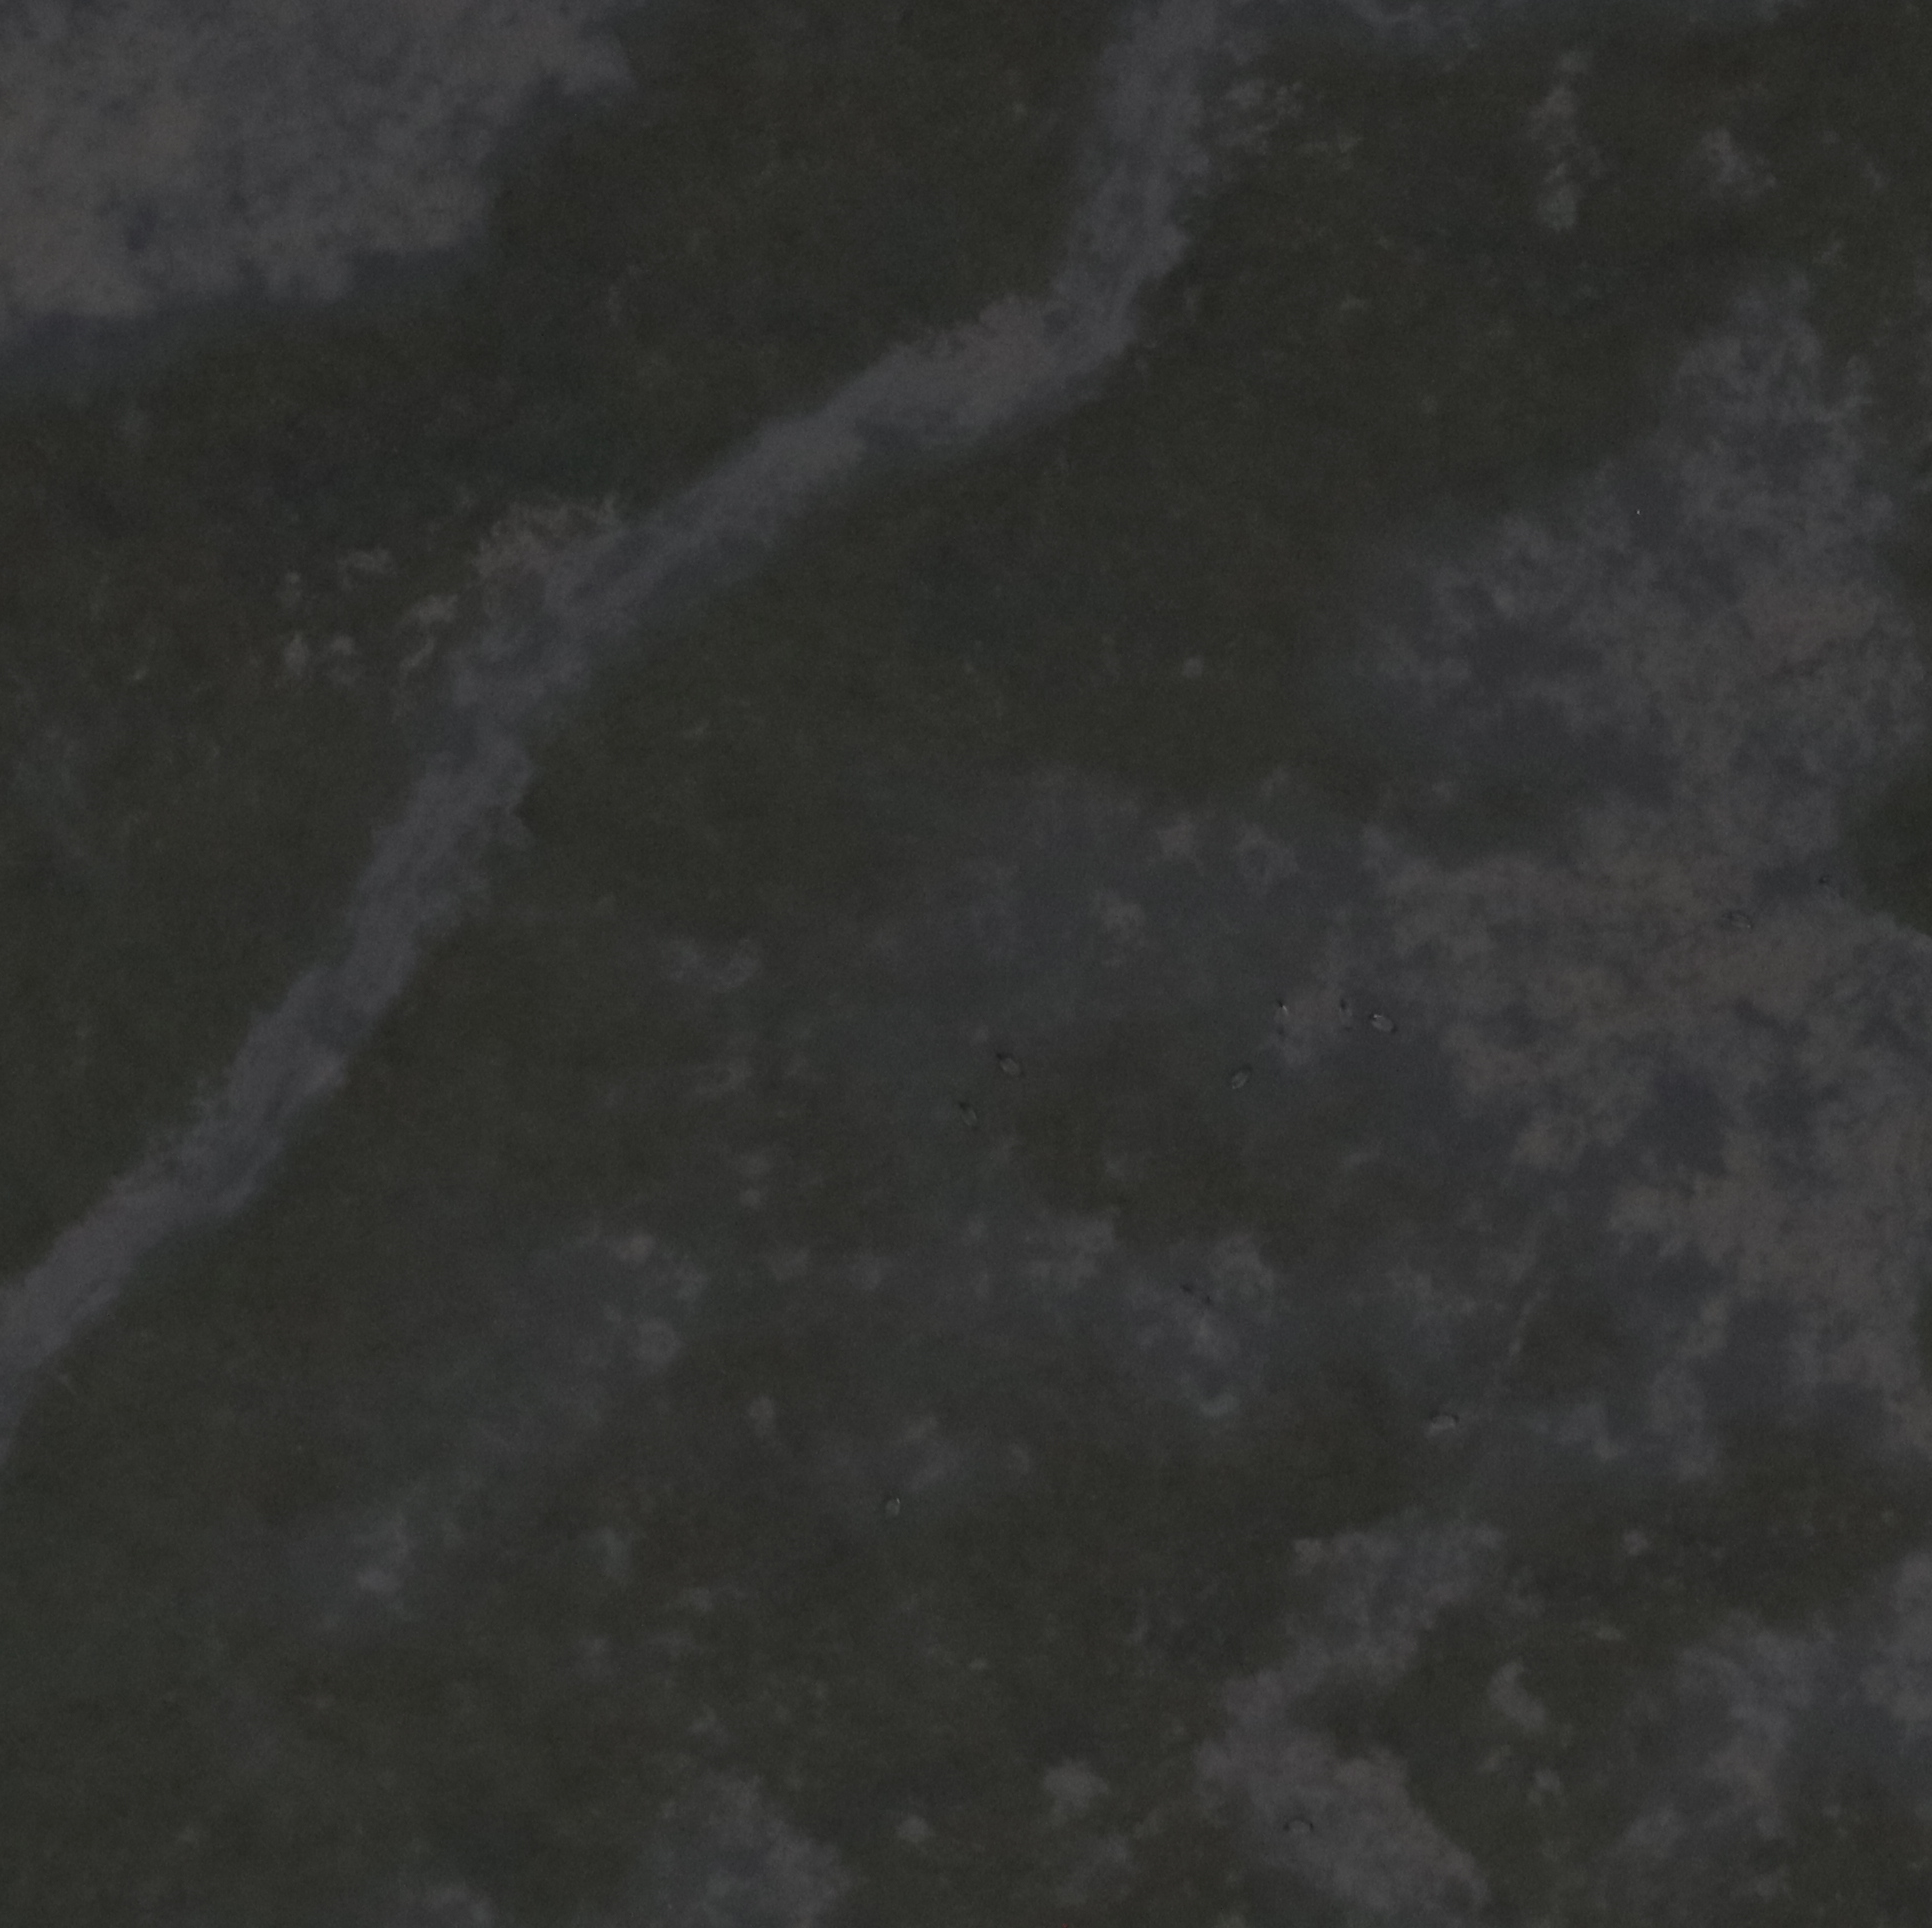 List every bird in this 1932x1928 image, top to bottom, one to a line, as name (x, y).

Canada goose (1835, 886)
Canada goose (1742, 923)
Canada goose (1343, 1015)
Canada goose (1277, 1016)
Canada goose (1390, 1028)
Canada goose (1016, 1063)
Canada goose (1251, 1076)
Canada goose (974, 1122)
Canada goose (1197, 1300)
Canada goose (1447, 1424)
Canada goose (888, 1508)
Canada goose (1298, 1821)